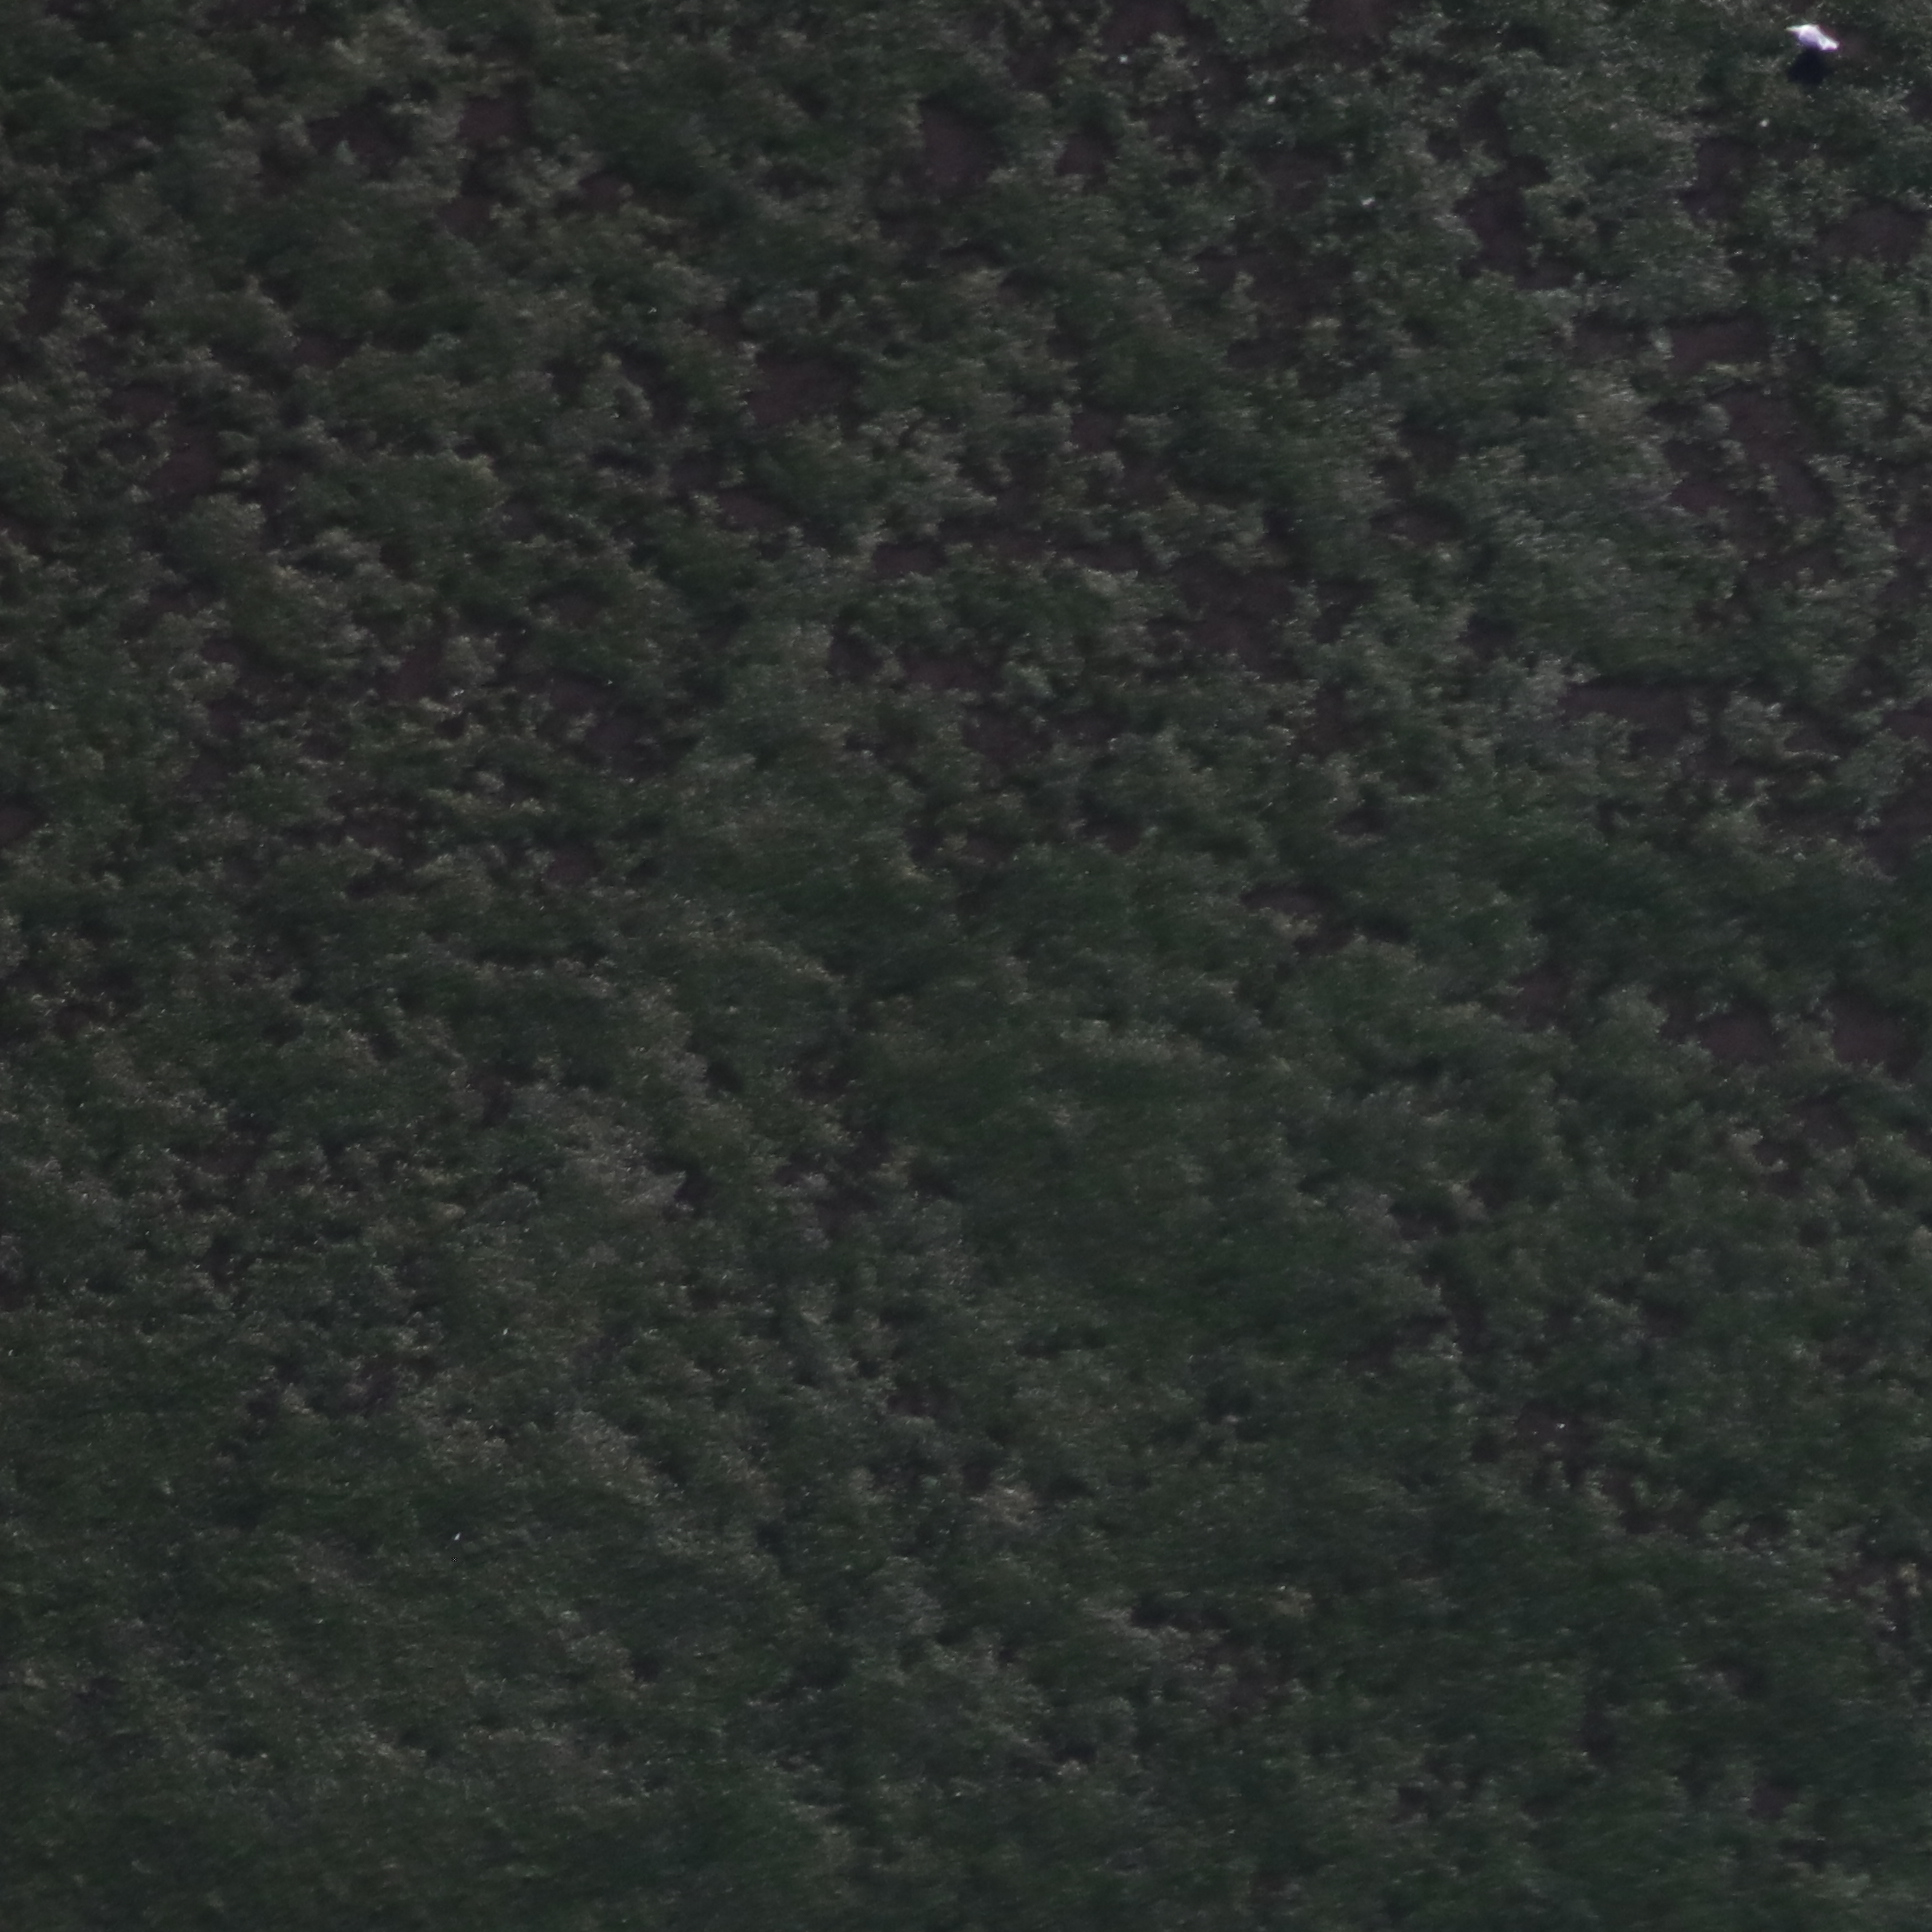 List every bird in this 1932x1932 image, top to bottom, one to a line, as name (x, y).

gull (1813, 32)